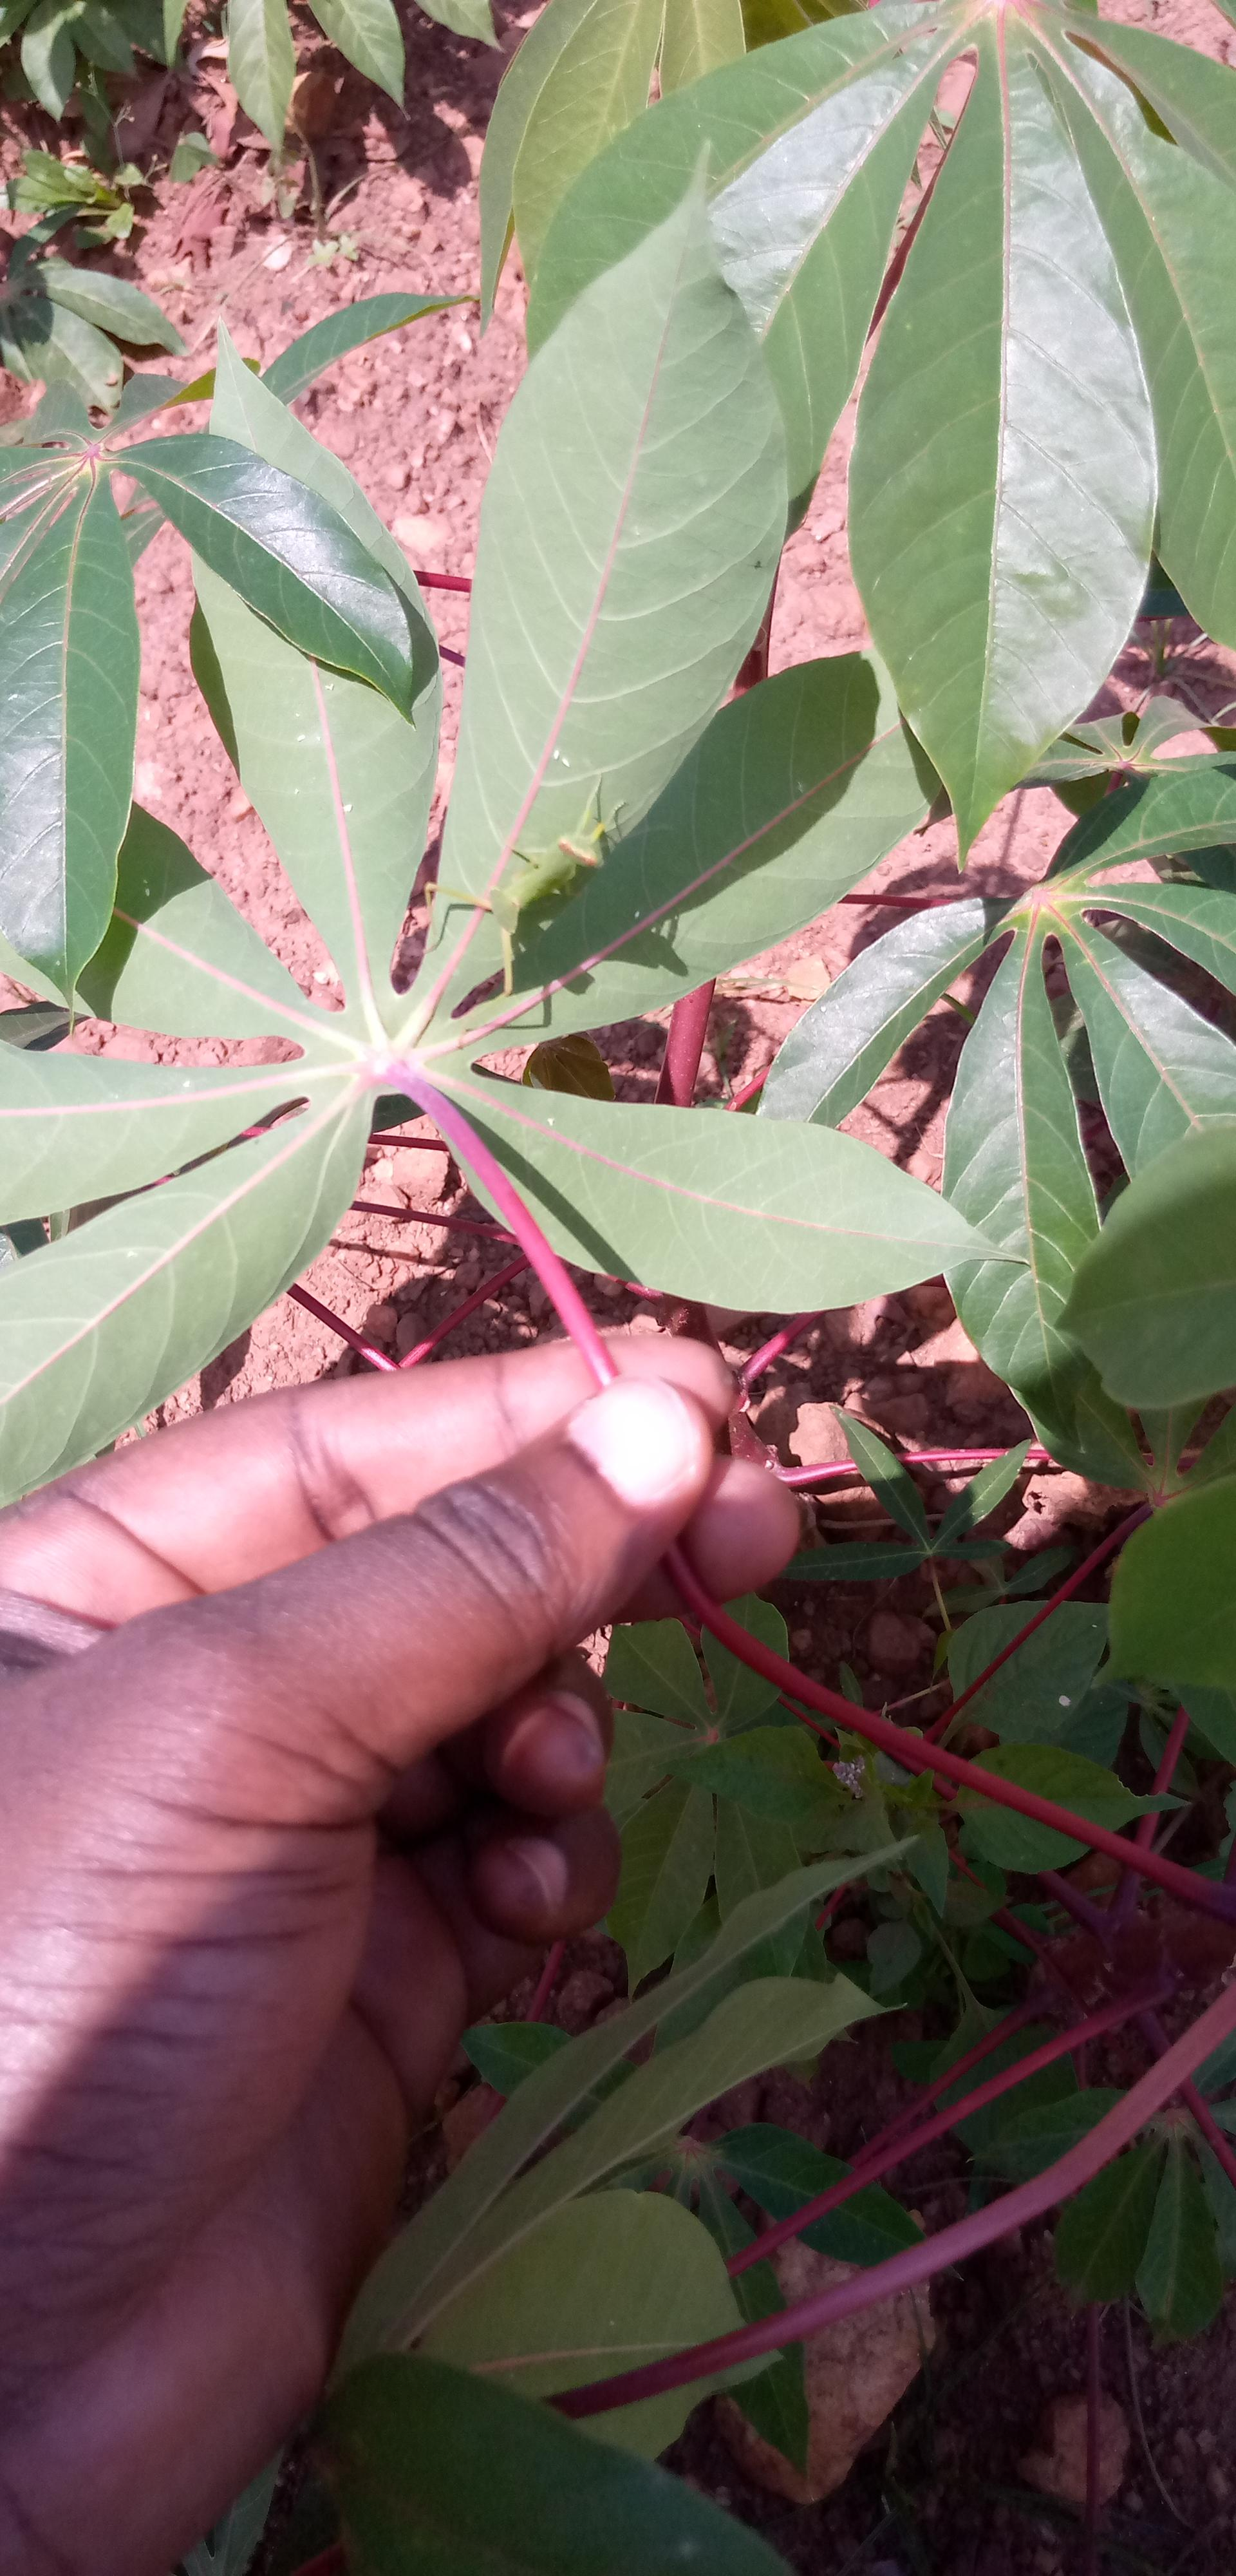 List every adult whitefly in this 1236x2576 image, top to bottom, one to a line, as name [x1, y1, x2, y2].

whitefly [547, 738, 580, 787]
whitefly [333, 800, 362, 822]
whitefly [140, 874, 158, 907]
whitefly [629, 904, 651, 929]
whitefly [178, 1068, 198, 1095]
whitefly [544, 1110, 561, 1137]